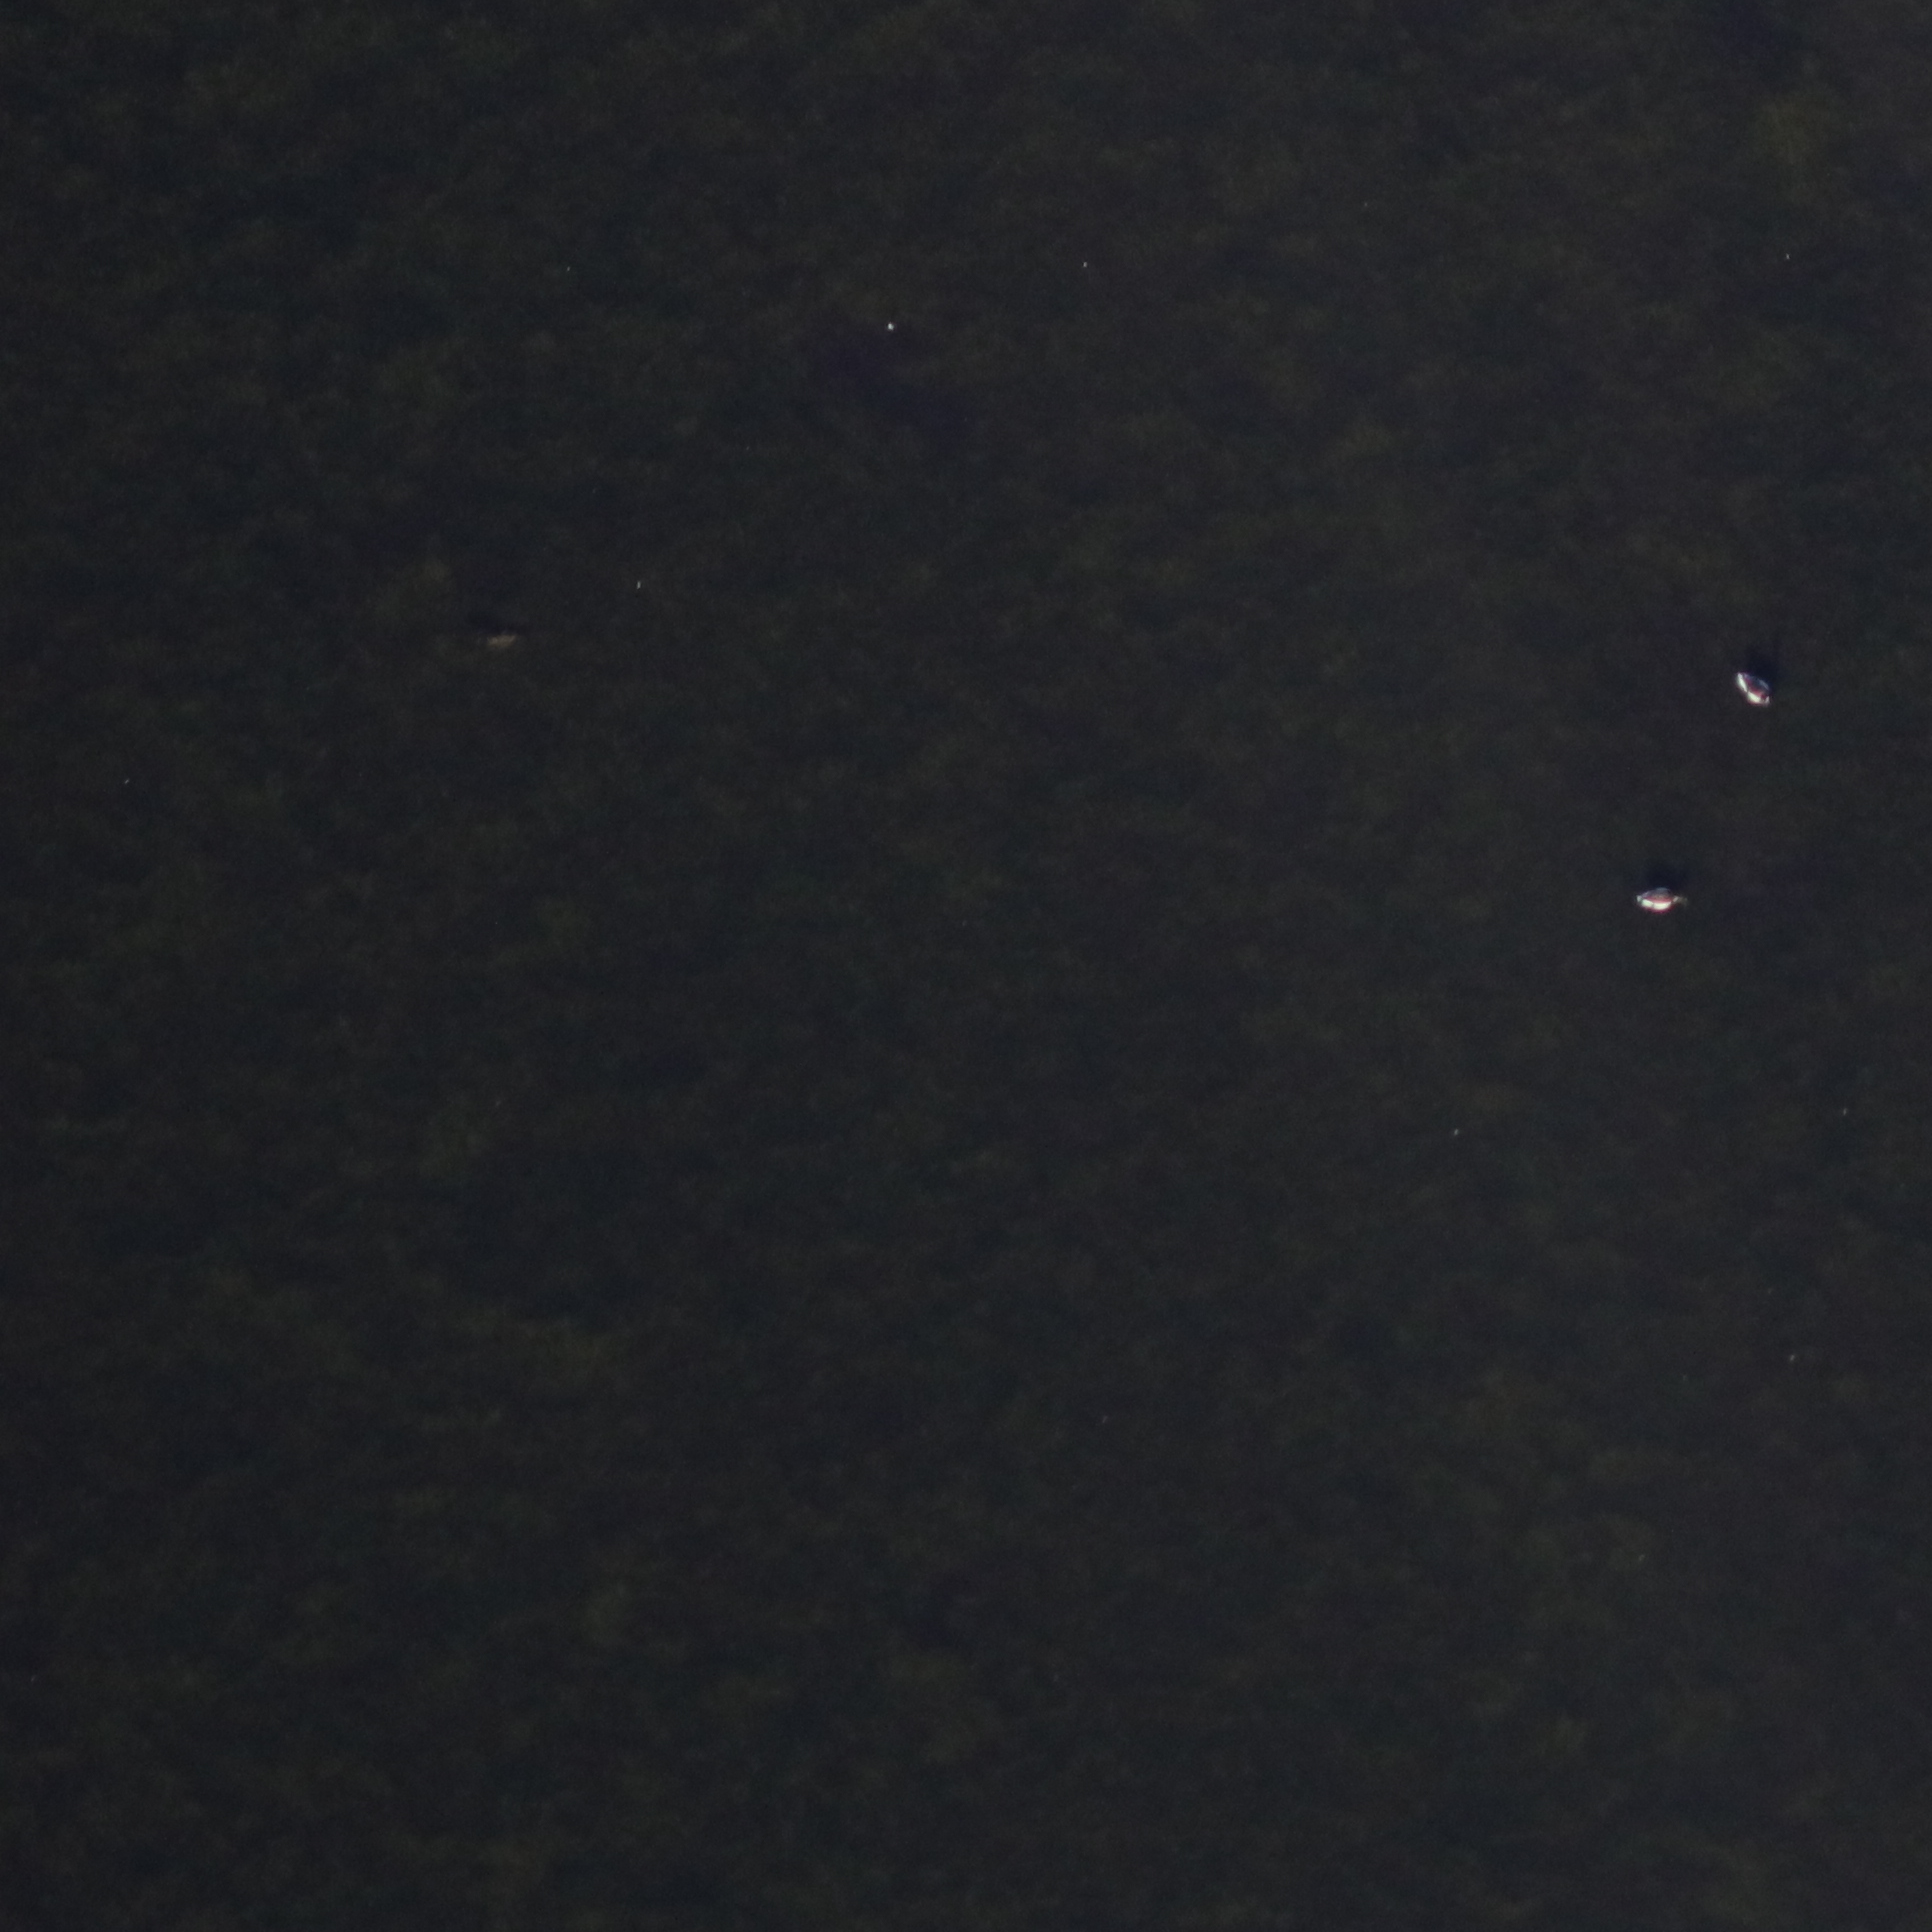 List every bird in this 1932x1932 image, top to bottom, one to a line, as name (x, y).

brant (1756, 689)
brant (1660, 900)